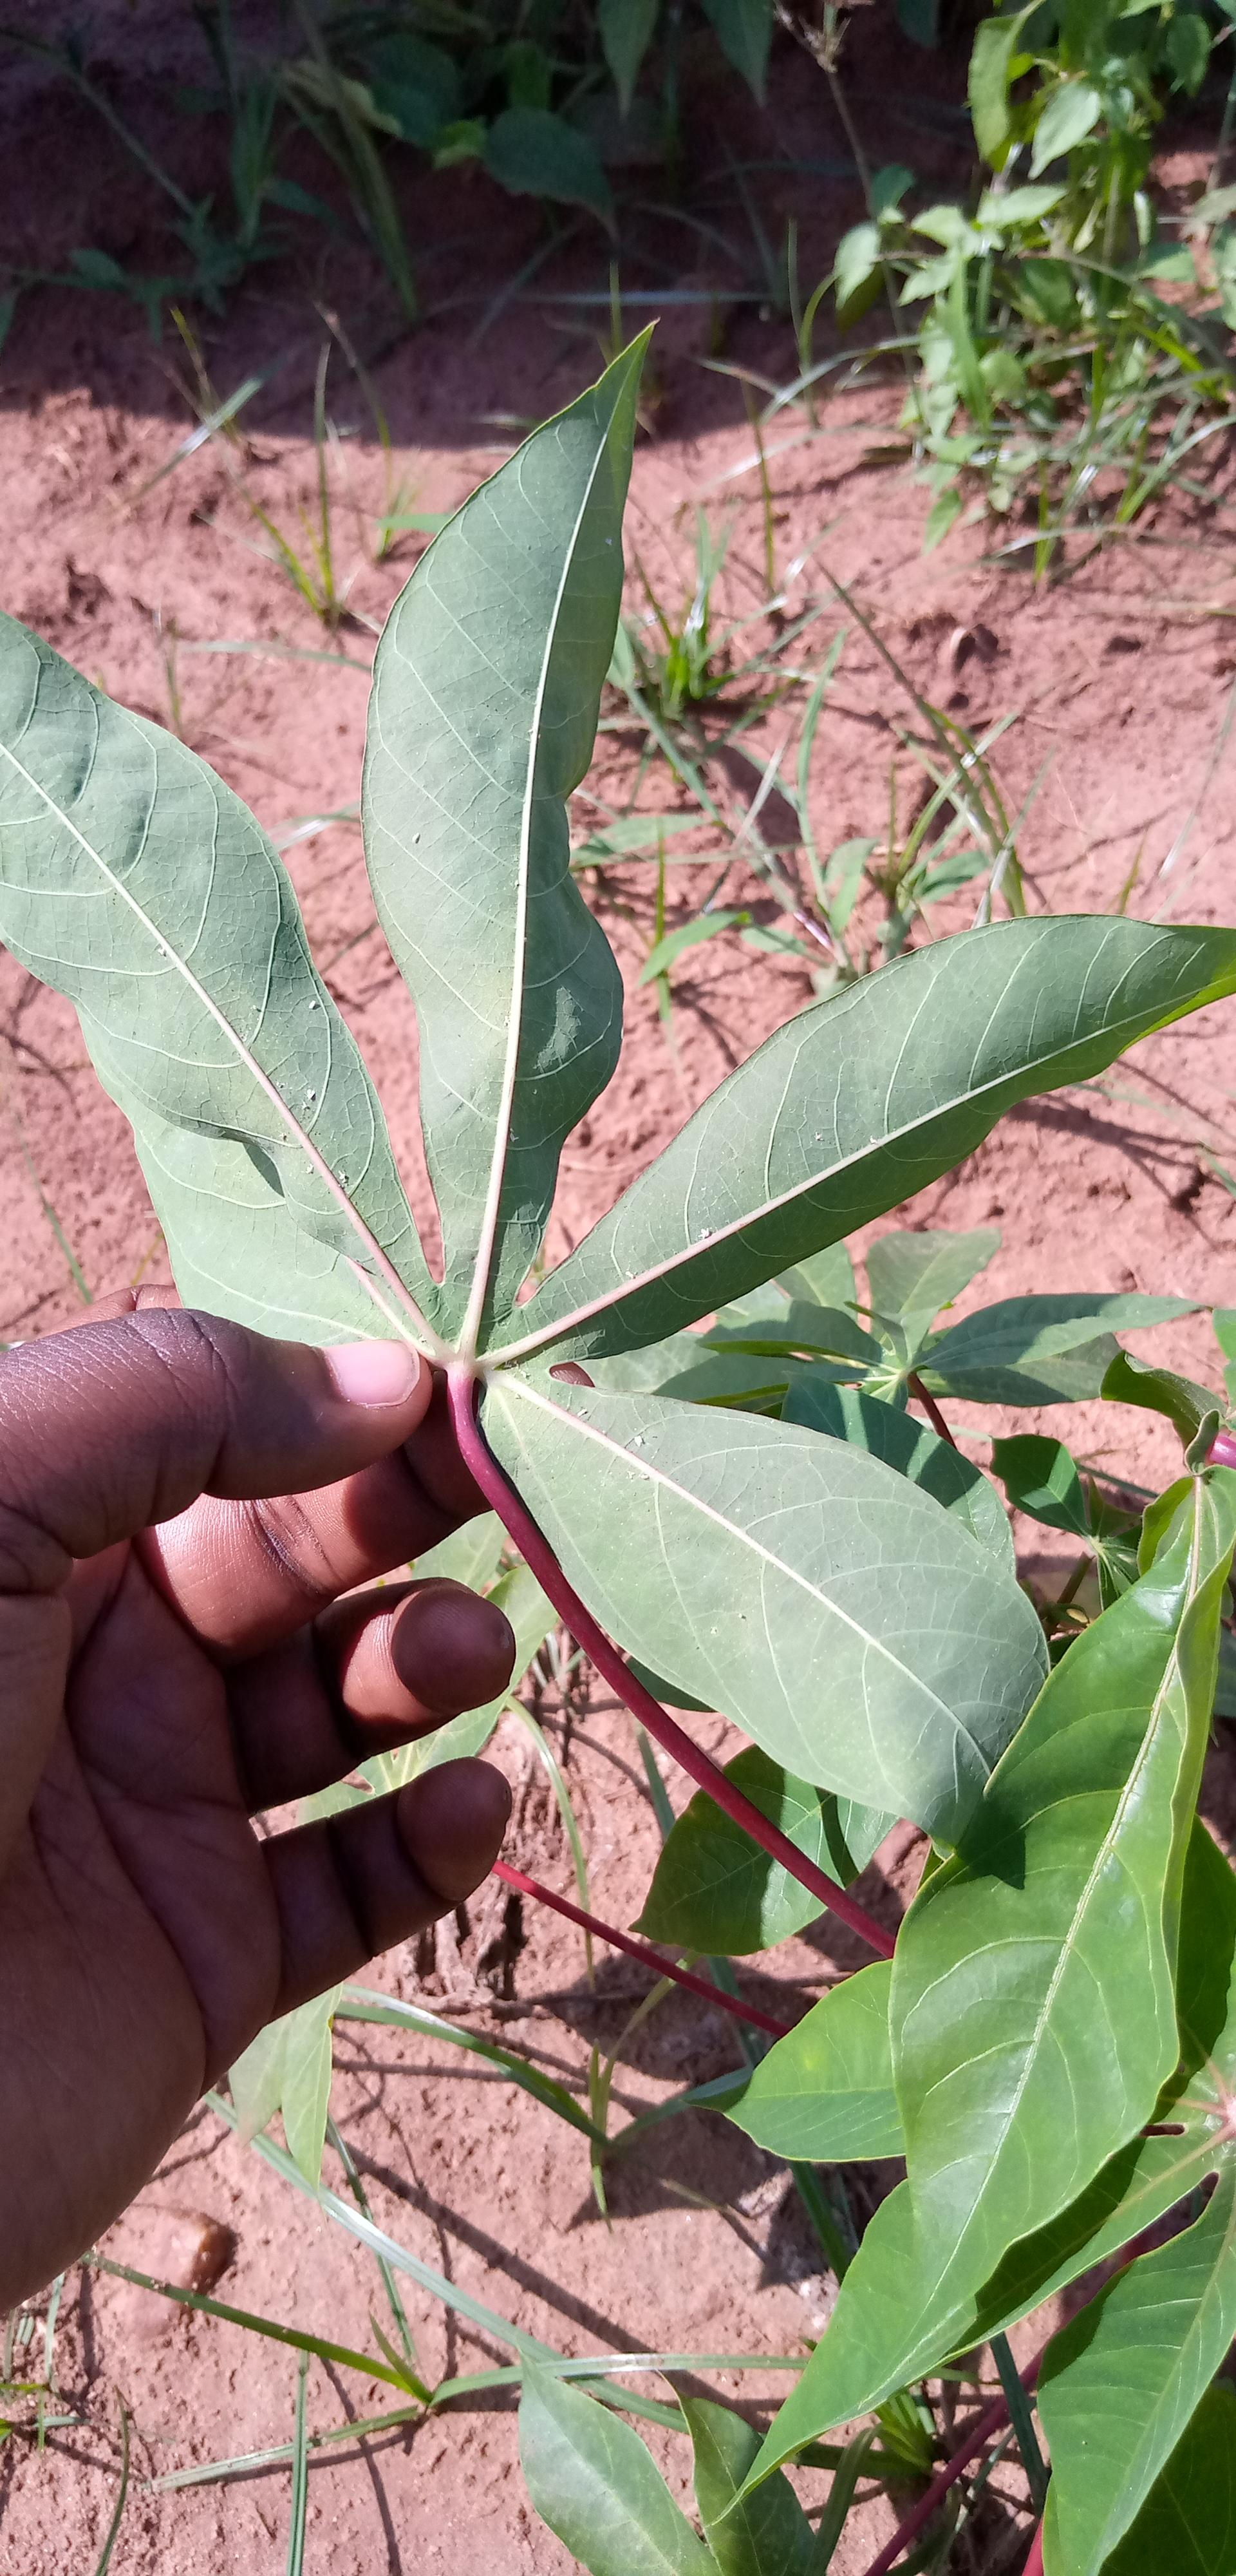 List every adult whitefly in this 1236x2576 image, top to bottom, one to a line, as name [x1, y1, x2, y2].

whitefly [603, 531, 615, 549]
whitefly [526, 722, 537, 743]
whitefly [408, 826, 423, 846]
whitefly [512, 873, 523, 896]
whitefly [149, 939, 167, 970]
whitefly [299, 987, 330, 1027]
whitefly [297, 1077, 319, 1107]
whitefly [813, 1126, 824, 1146]
whitefly [857, 1133, 889, 1149]
whitefly [303, 1159, 315, 1176]
whitefly [333, 1168, 352, 1186]
whitefly [695, 1222, 715, 1245]
whitefly [619, 1264, 639, 1282]
whitefly [413, 1333, 433, 1350]
whitefly [512, 1360, 532, 1382]
whitefly [510, 1387, 528, 1408]
whitefly [571, 1401, 592, 1423]
whitefly [632, 1434, 650, 1454]
whitefly [614, 1463, 637, 1490]
whitefly [639, 1464, 667, 1490]